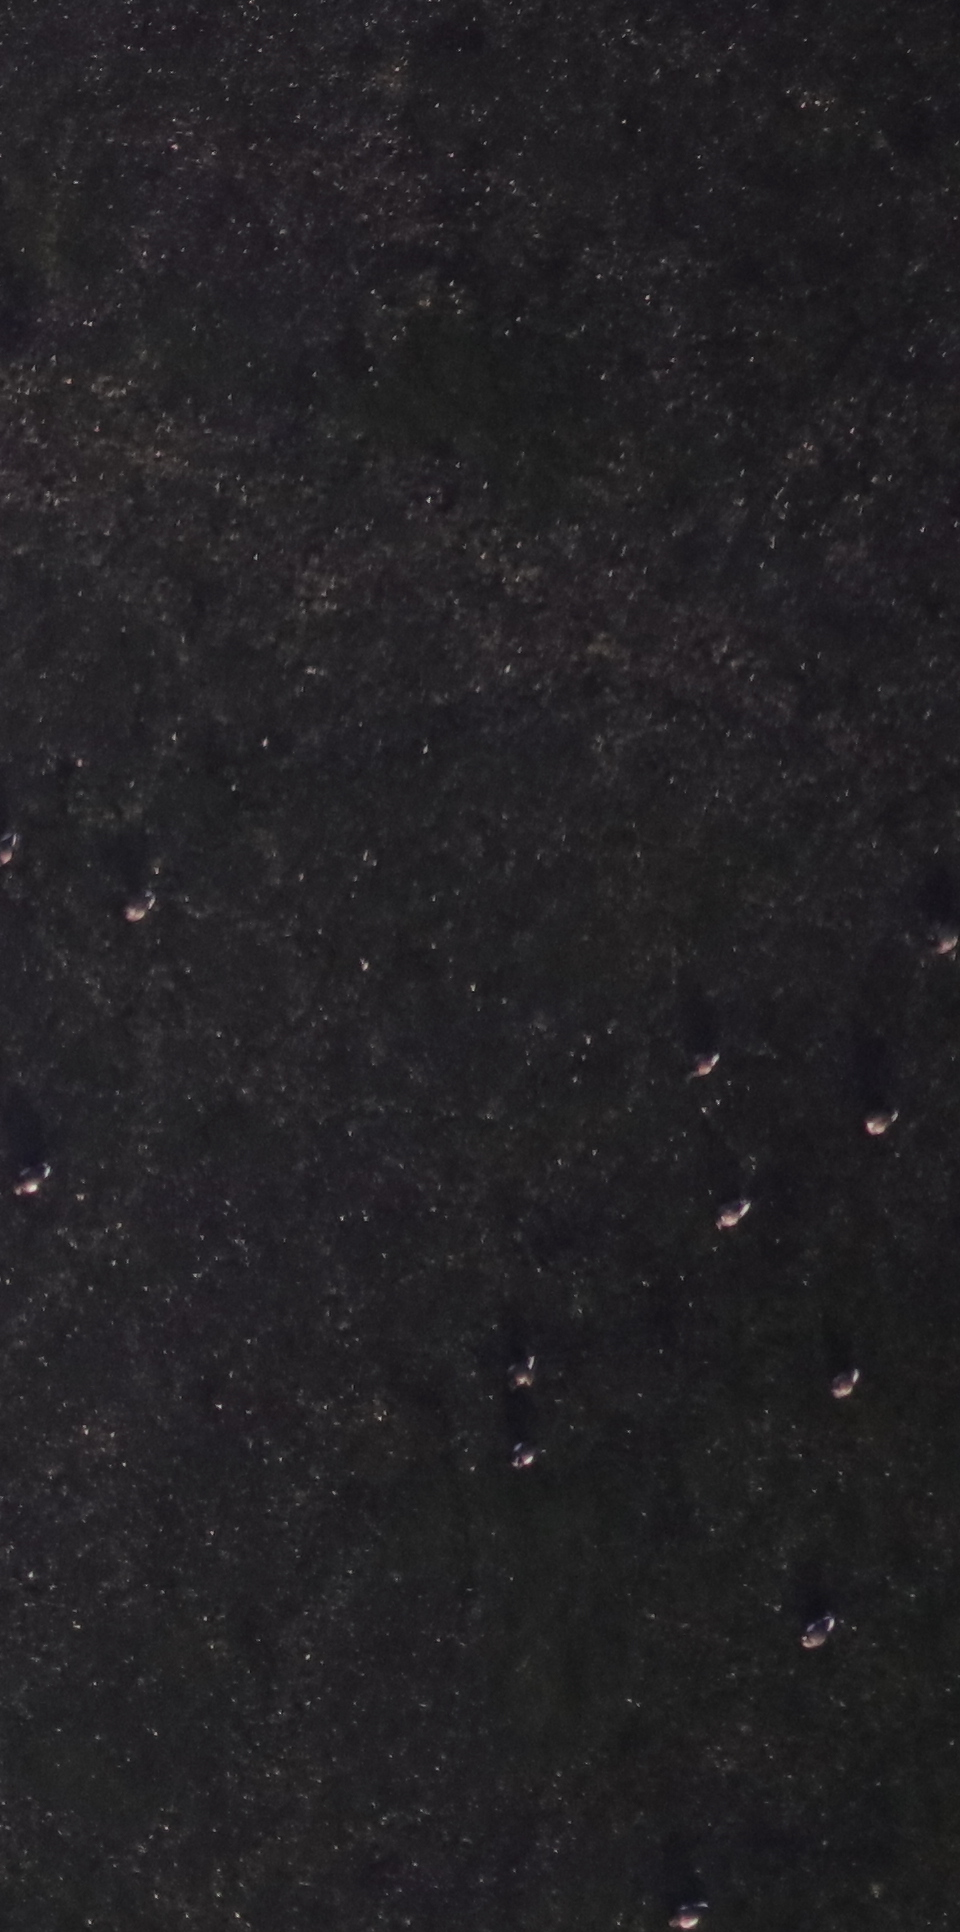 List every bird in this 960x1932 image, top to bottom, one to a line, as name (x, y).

brant (1, 848)
brant (142, 901)
brant (704, 1064)
brant (880, 1122)
brant (33, 1180)
brant (732, 1213)
brant (529, 1368)
brant (845, 1379)
brant (515, 1459)
brant (817, 1631)
brant (687, 1915)